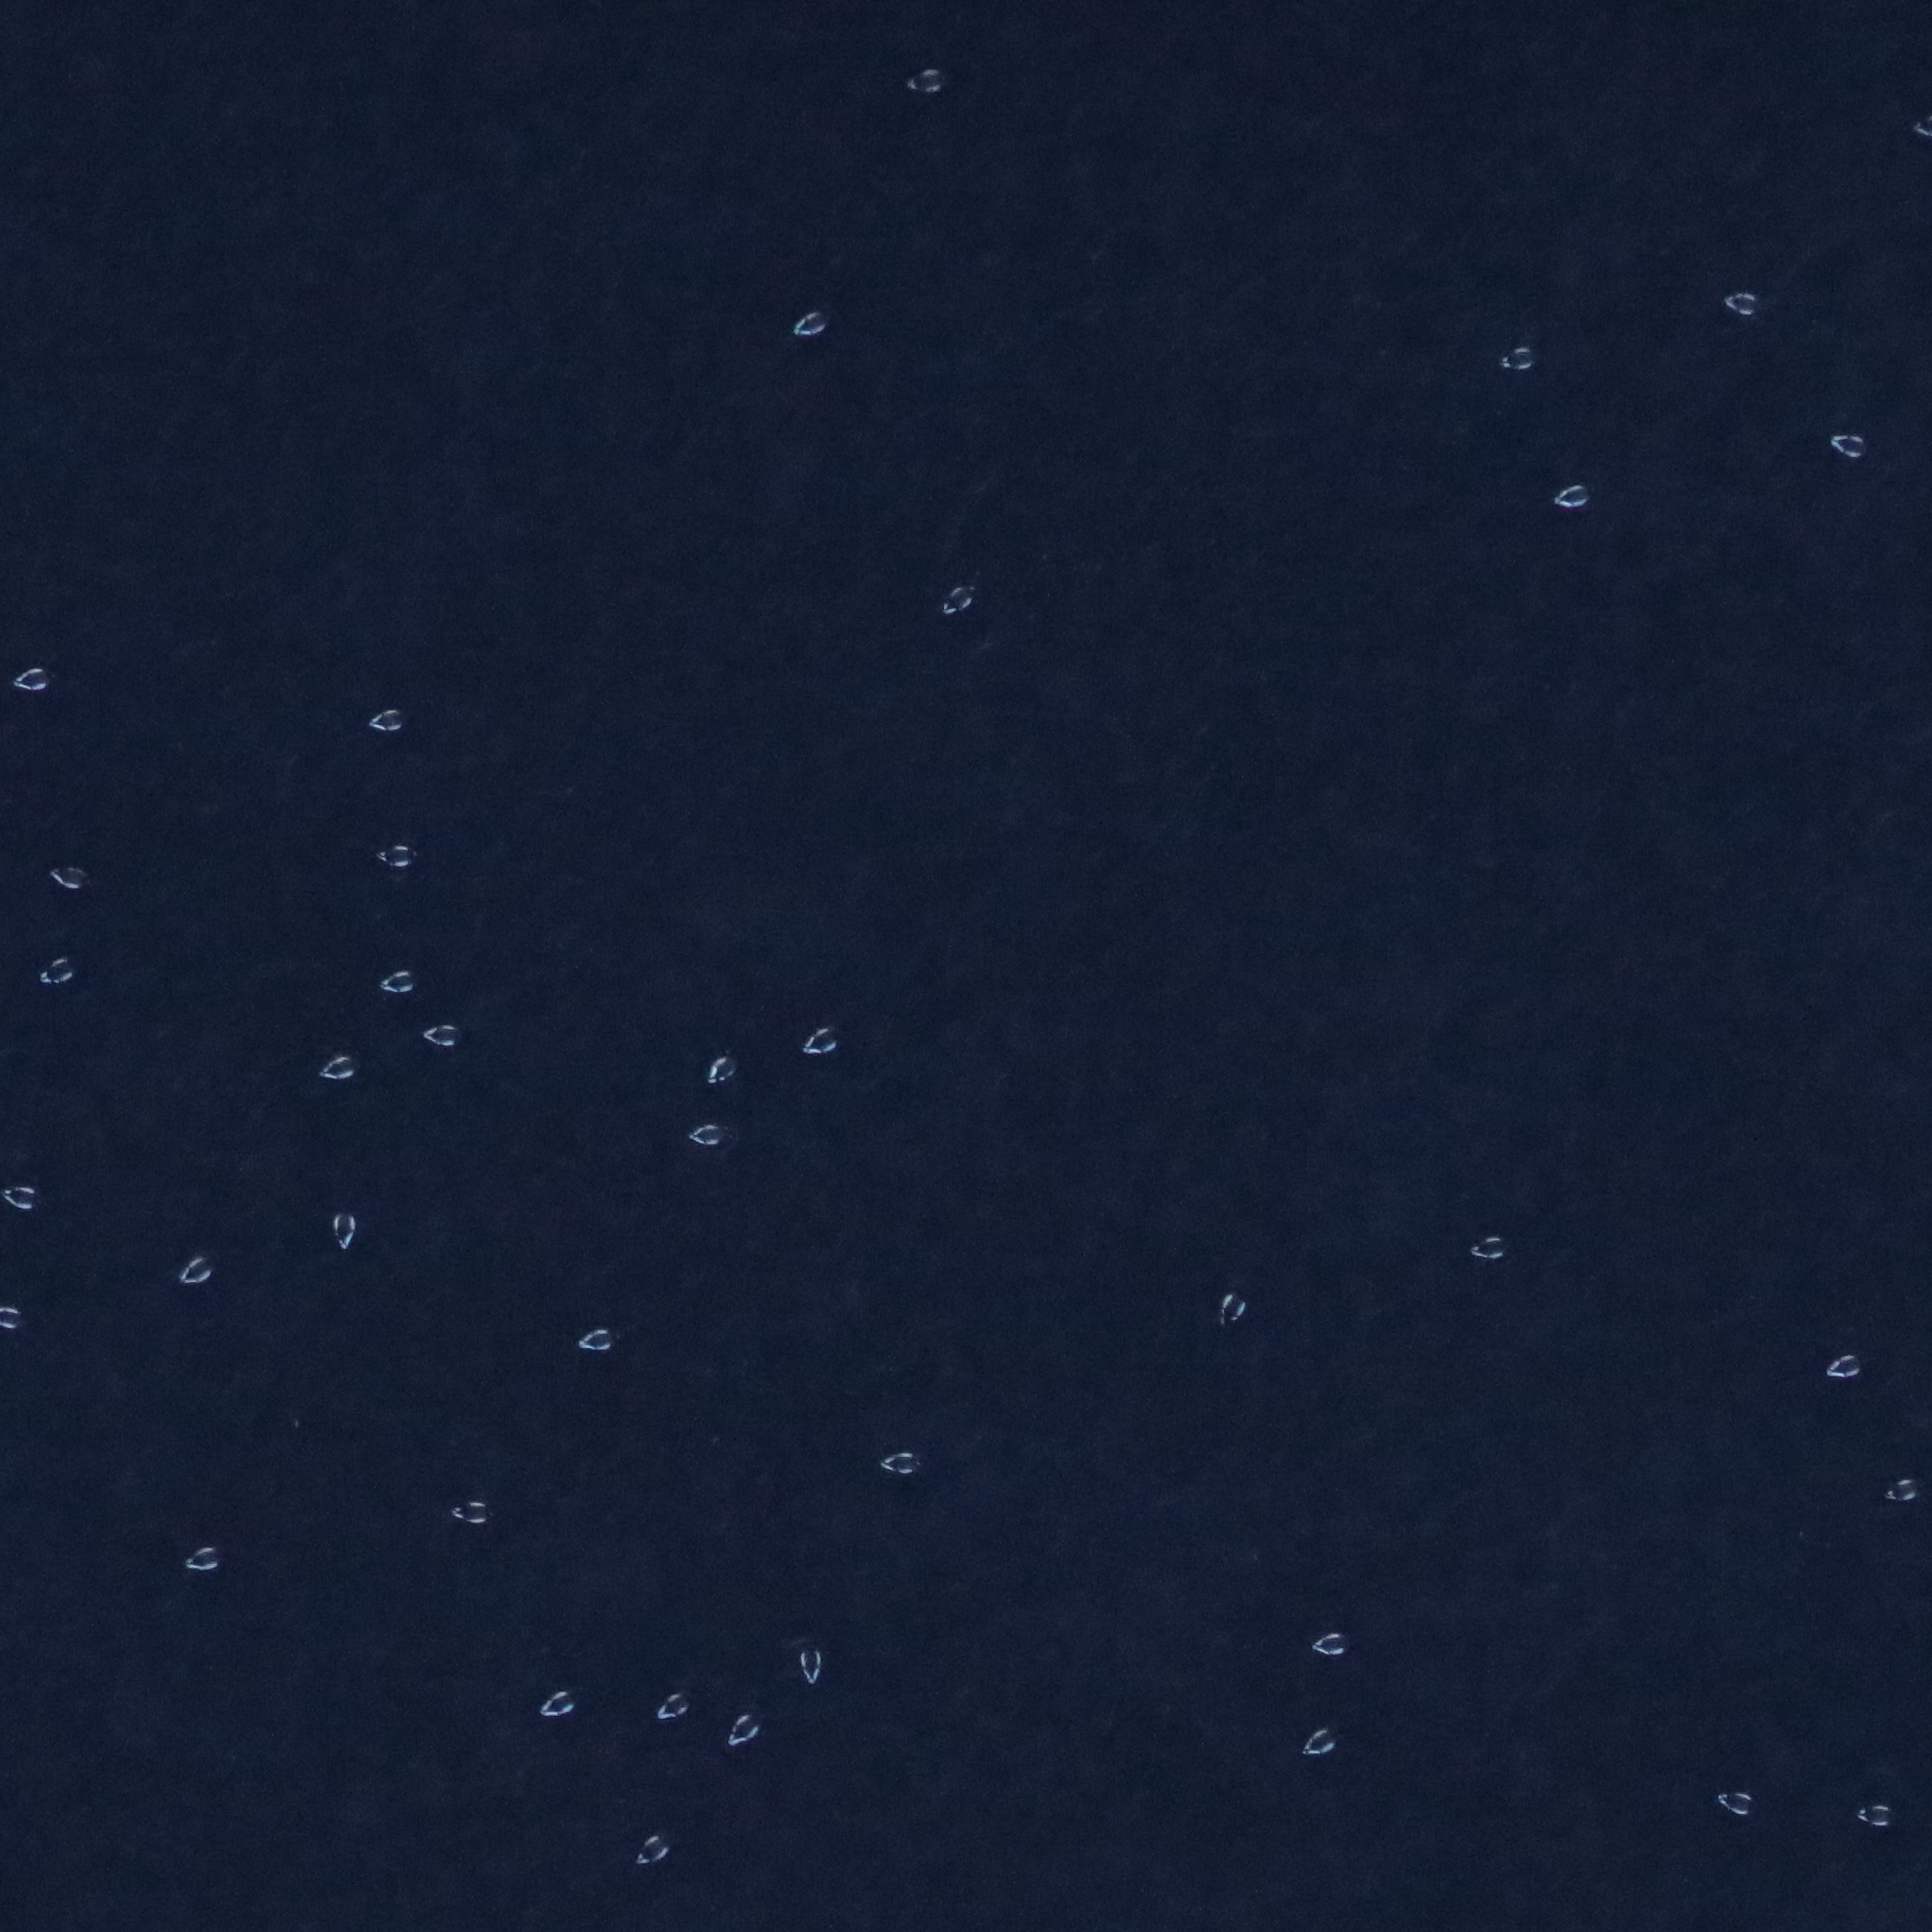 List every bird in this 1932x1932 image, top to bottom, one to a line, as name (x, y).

brant (929, 80)
brant (1745, 304)
brant (813, 323)
brant (1519, 357)
brant (1850, 445)
brant (1575, 496)
brant (958, 597)
brant (35, 679)
brant (389, 722)
brant (397, 857)
brant (71, 877)
brant (60, 971)
brant (402, 983)
brant (445, 1034)
brant (822, 1041)
brant (340, 1068)
brant (722, 1069)
brant (710, 1134)
brant (22, 1197)
brant (345, 1228)
brant (1490, 1249)
brant (196, 1270)
brant (1231, 1309)
brant (7, 1318)
brant (598, 1340)
brant (1846, 1366)
brant (902, 1463)
brant (1903, 1490)
brant (474, 1513)
brant (204, 1559)
brant (1332, 1645)
brant (810, 1661)
brant (559, 1703)
brant (676, 1705)
brant (744, 1729)
brant (1324, 1741)
brant (1738, 1803)
brant (1876, 1816)
brant (653, 1850)